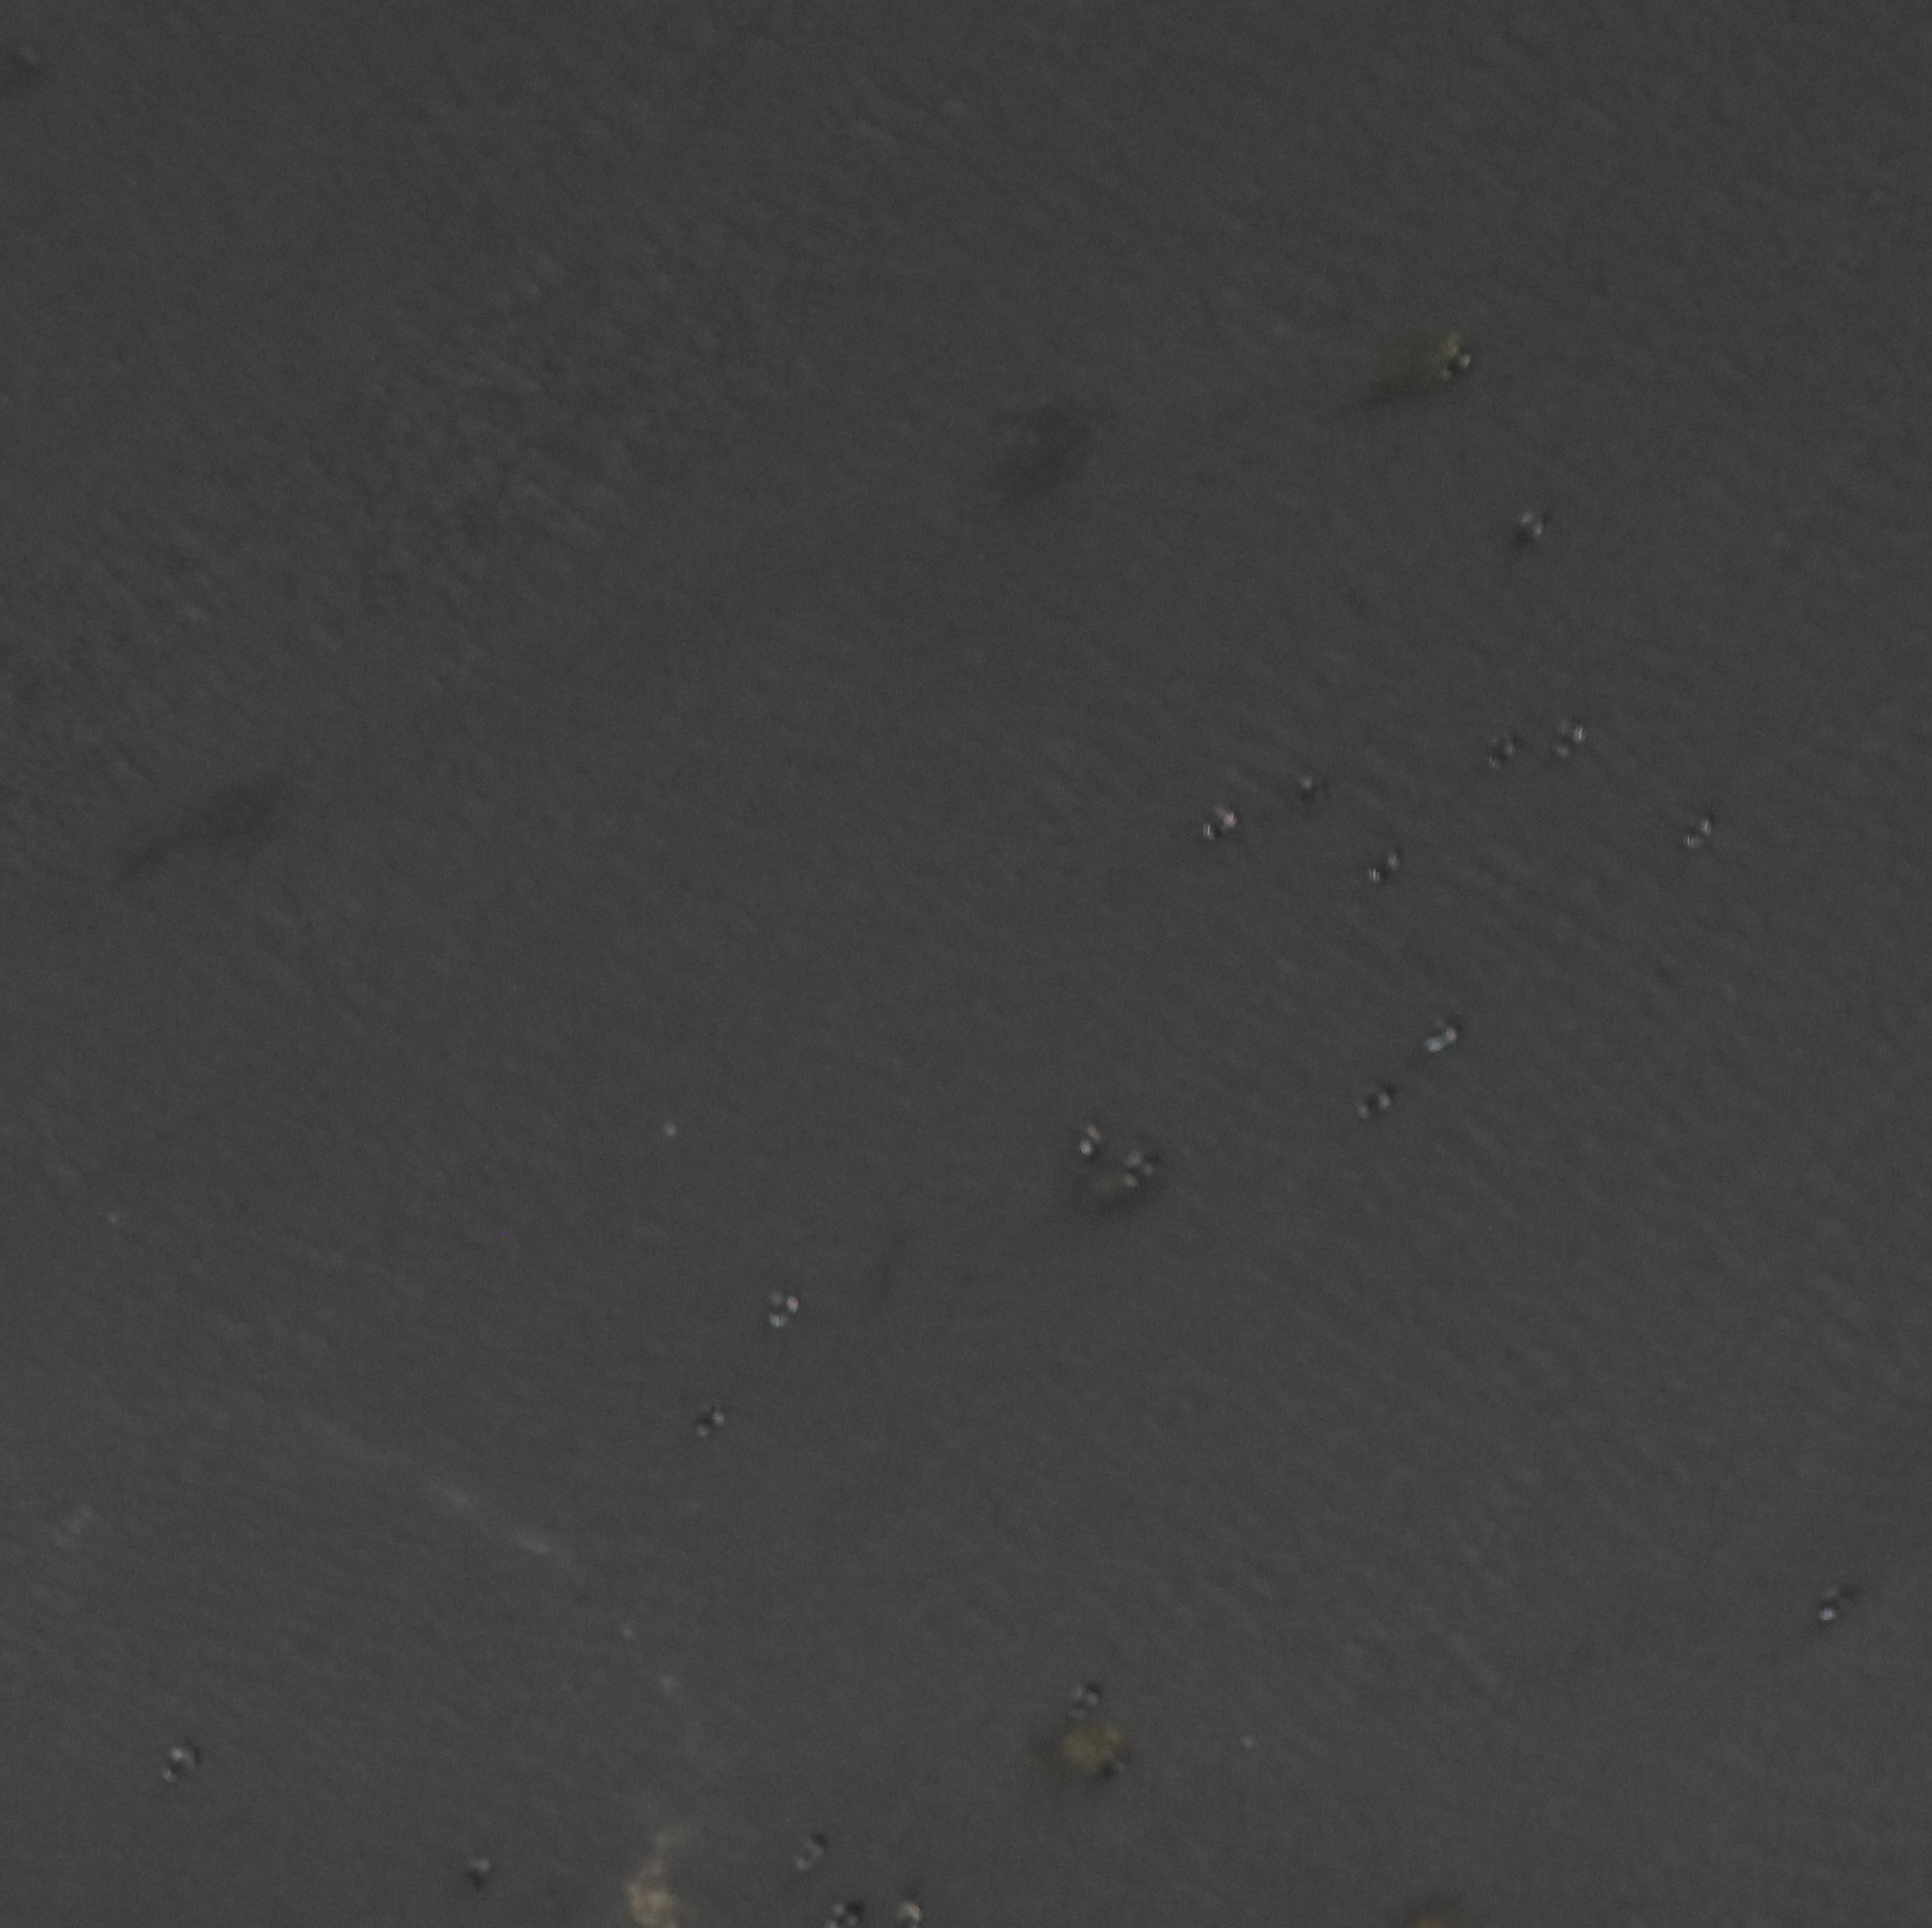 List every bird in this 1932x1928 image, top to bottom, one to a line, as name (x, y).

brant (1460, 362)
brant (1529, 525)
brant (1569, 736)
brant (1506, 748)
brant (1311, 784)
brant (1218, 823)
brant (1696, 830)
brant (1383, 860)
brant (1443, 1037)
brant (1373, 1099)
brant (1093, 1139)
brant (1137, 1163)
brant (783, 1309)
brant (709, 1420)
brant (1833, 1602)
brant (1083, 1694)
brant (182, 1760)
brant (812, 1849)
brant (481, 1869)
brant (847, 1915)
brant (915, 1918)